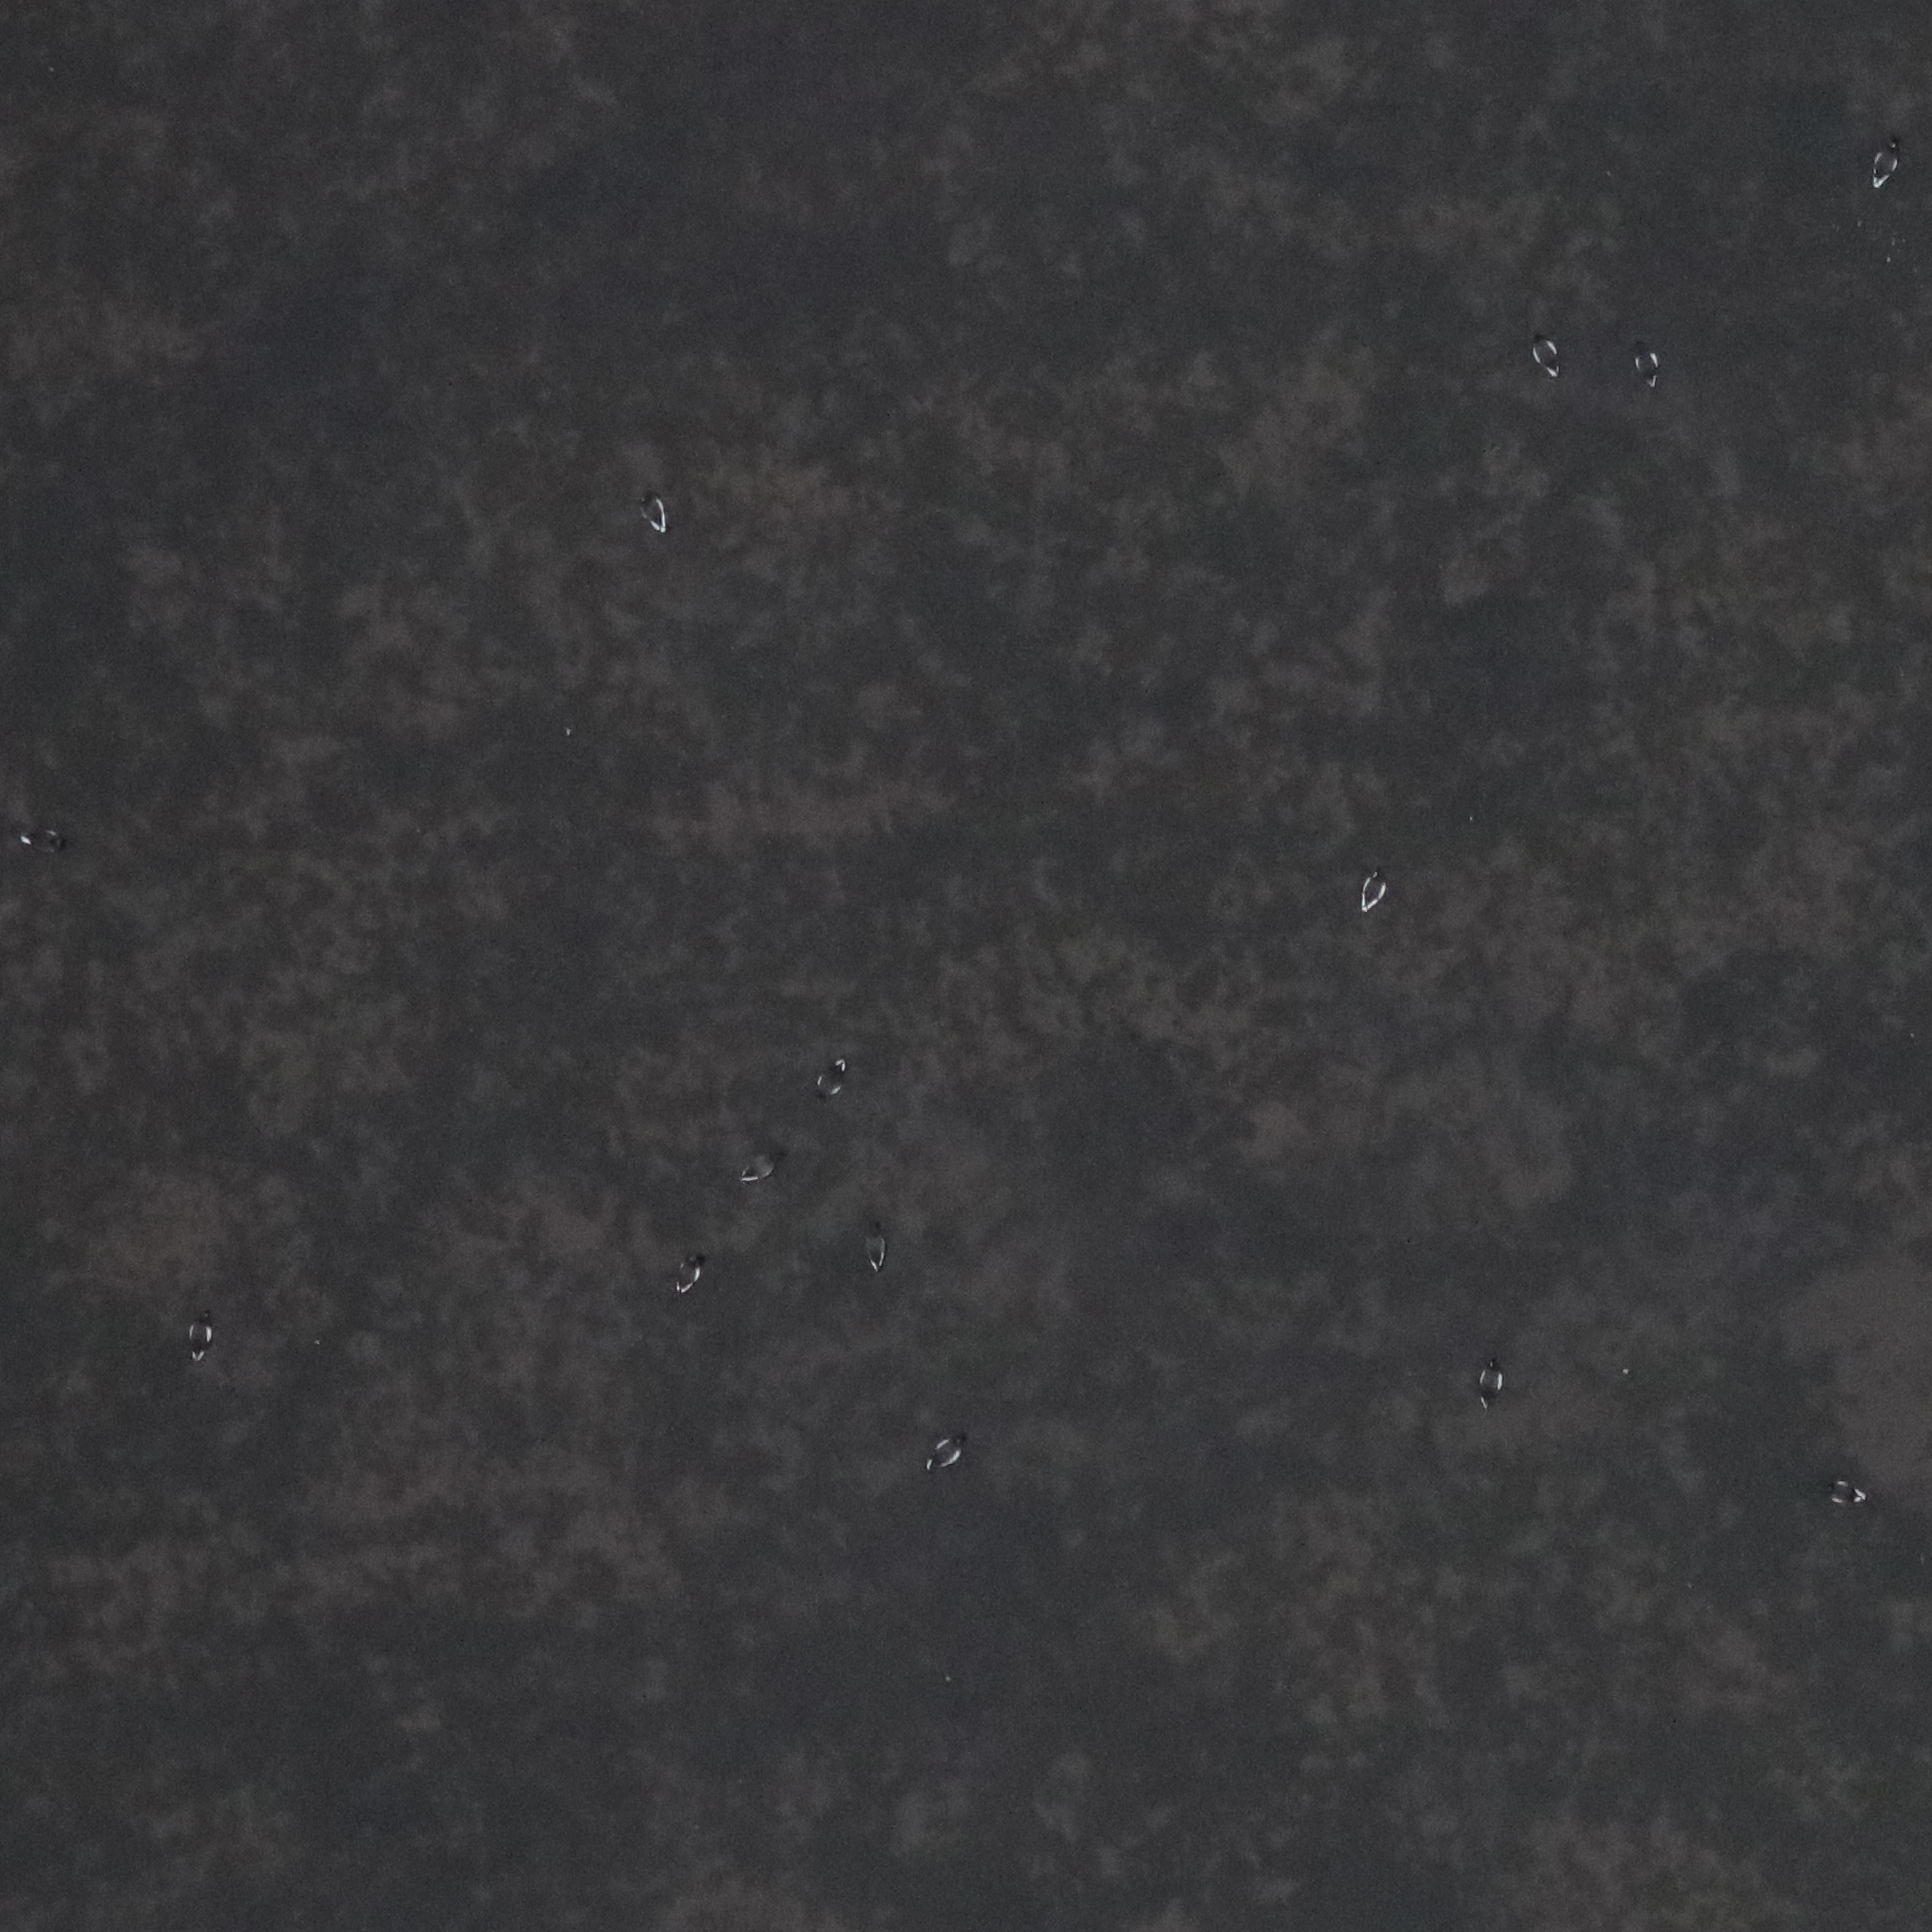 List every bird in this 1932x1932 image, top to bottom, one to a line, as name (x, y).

brant (1885, 165)
brant (1546, 354)
brant (1646, 364)
brant (655, 512)
brant (46, 841)
brant (1371, 889)
brant (832, 1082)
brant (761, 1165)
brant (877, 1249)
brant (690, 1275)
brant (201, 1338)
brant (1491, 1379)
brant (947, 1453)
brant (1844, 1493)